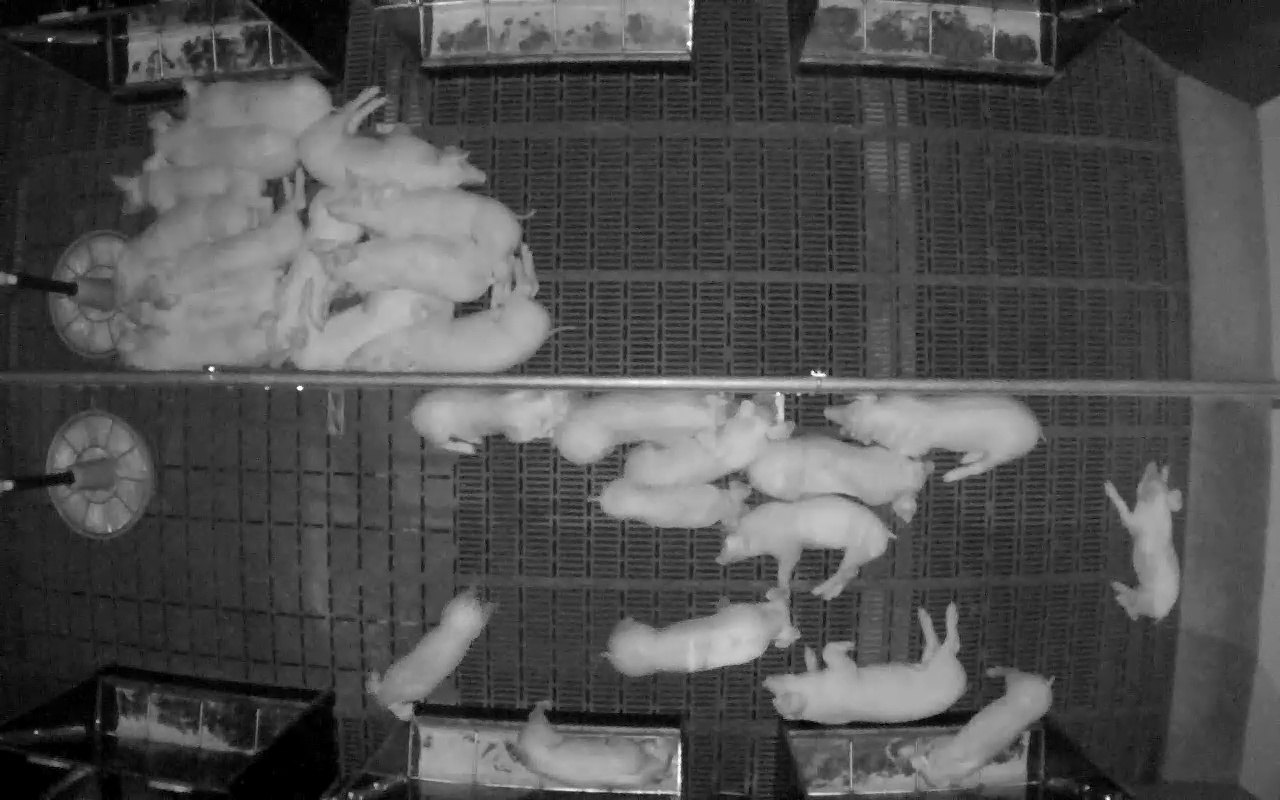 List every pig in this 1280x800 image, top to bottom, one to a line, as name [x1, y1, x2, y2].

pig [181, 77, 338, 130]
pig [295, 83, 487, 191]
pig [142, 111, 301, 180]
pig [111, 162, 274, 217]
pig [136, 167, 307, 312]
pig [325, 167, 538, 306]
pig [254, 186, 366, 371]
pig [116, 194, 259, 305]
pig [310, 233, 498, 304]
pig [342, 242, 577, 372]
pig [122, 267, 287, 331]
pig [290, 278, 455, 370]
pig [114, 319, 273, 386]
pig [404, 384, 583, 453]
pig [551, 388, 740, 466]
pig [822, 390, 1048, 483]
pig [623, 399, 796, 484]
pig [744, 433, 936, 524]
pig [1103, 458, 1185, 627]
pig [584, 479, 753, 533]
pig [717, 493, 897, 600]
pig [366, 585, 498, 721]
pig [598, 585, 803, 680]
pig [762, 600, 971, 725]
pig [908, 665, 1058, 789]
pig [516, 699, 680, 788]